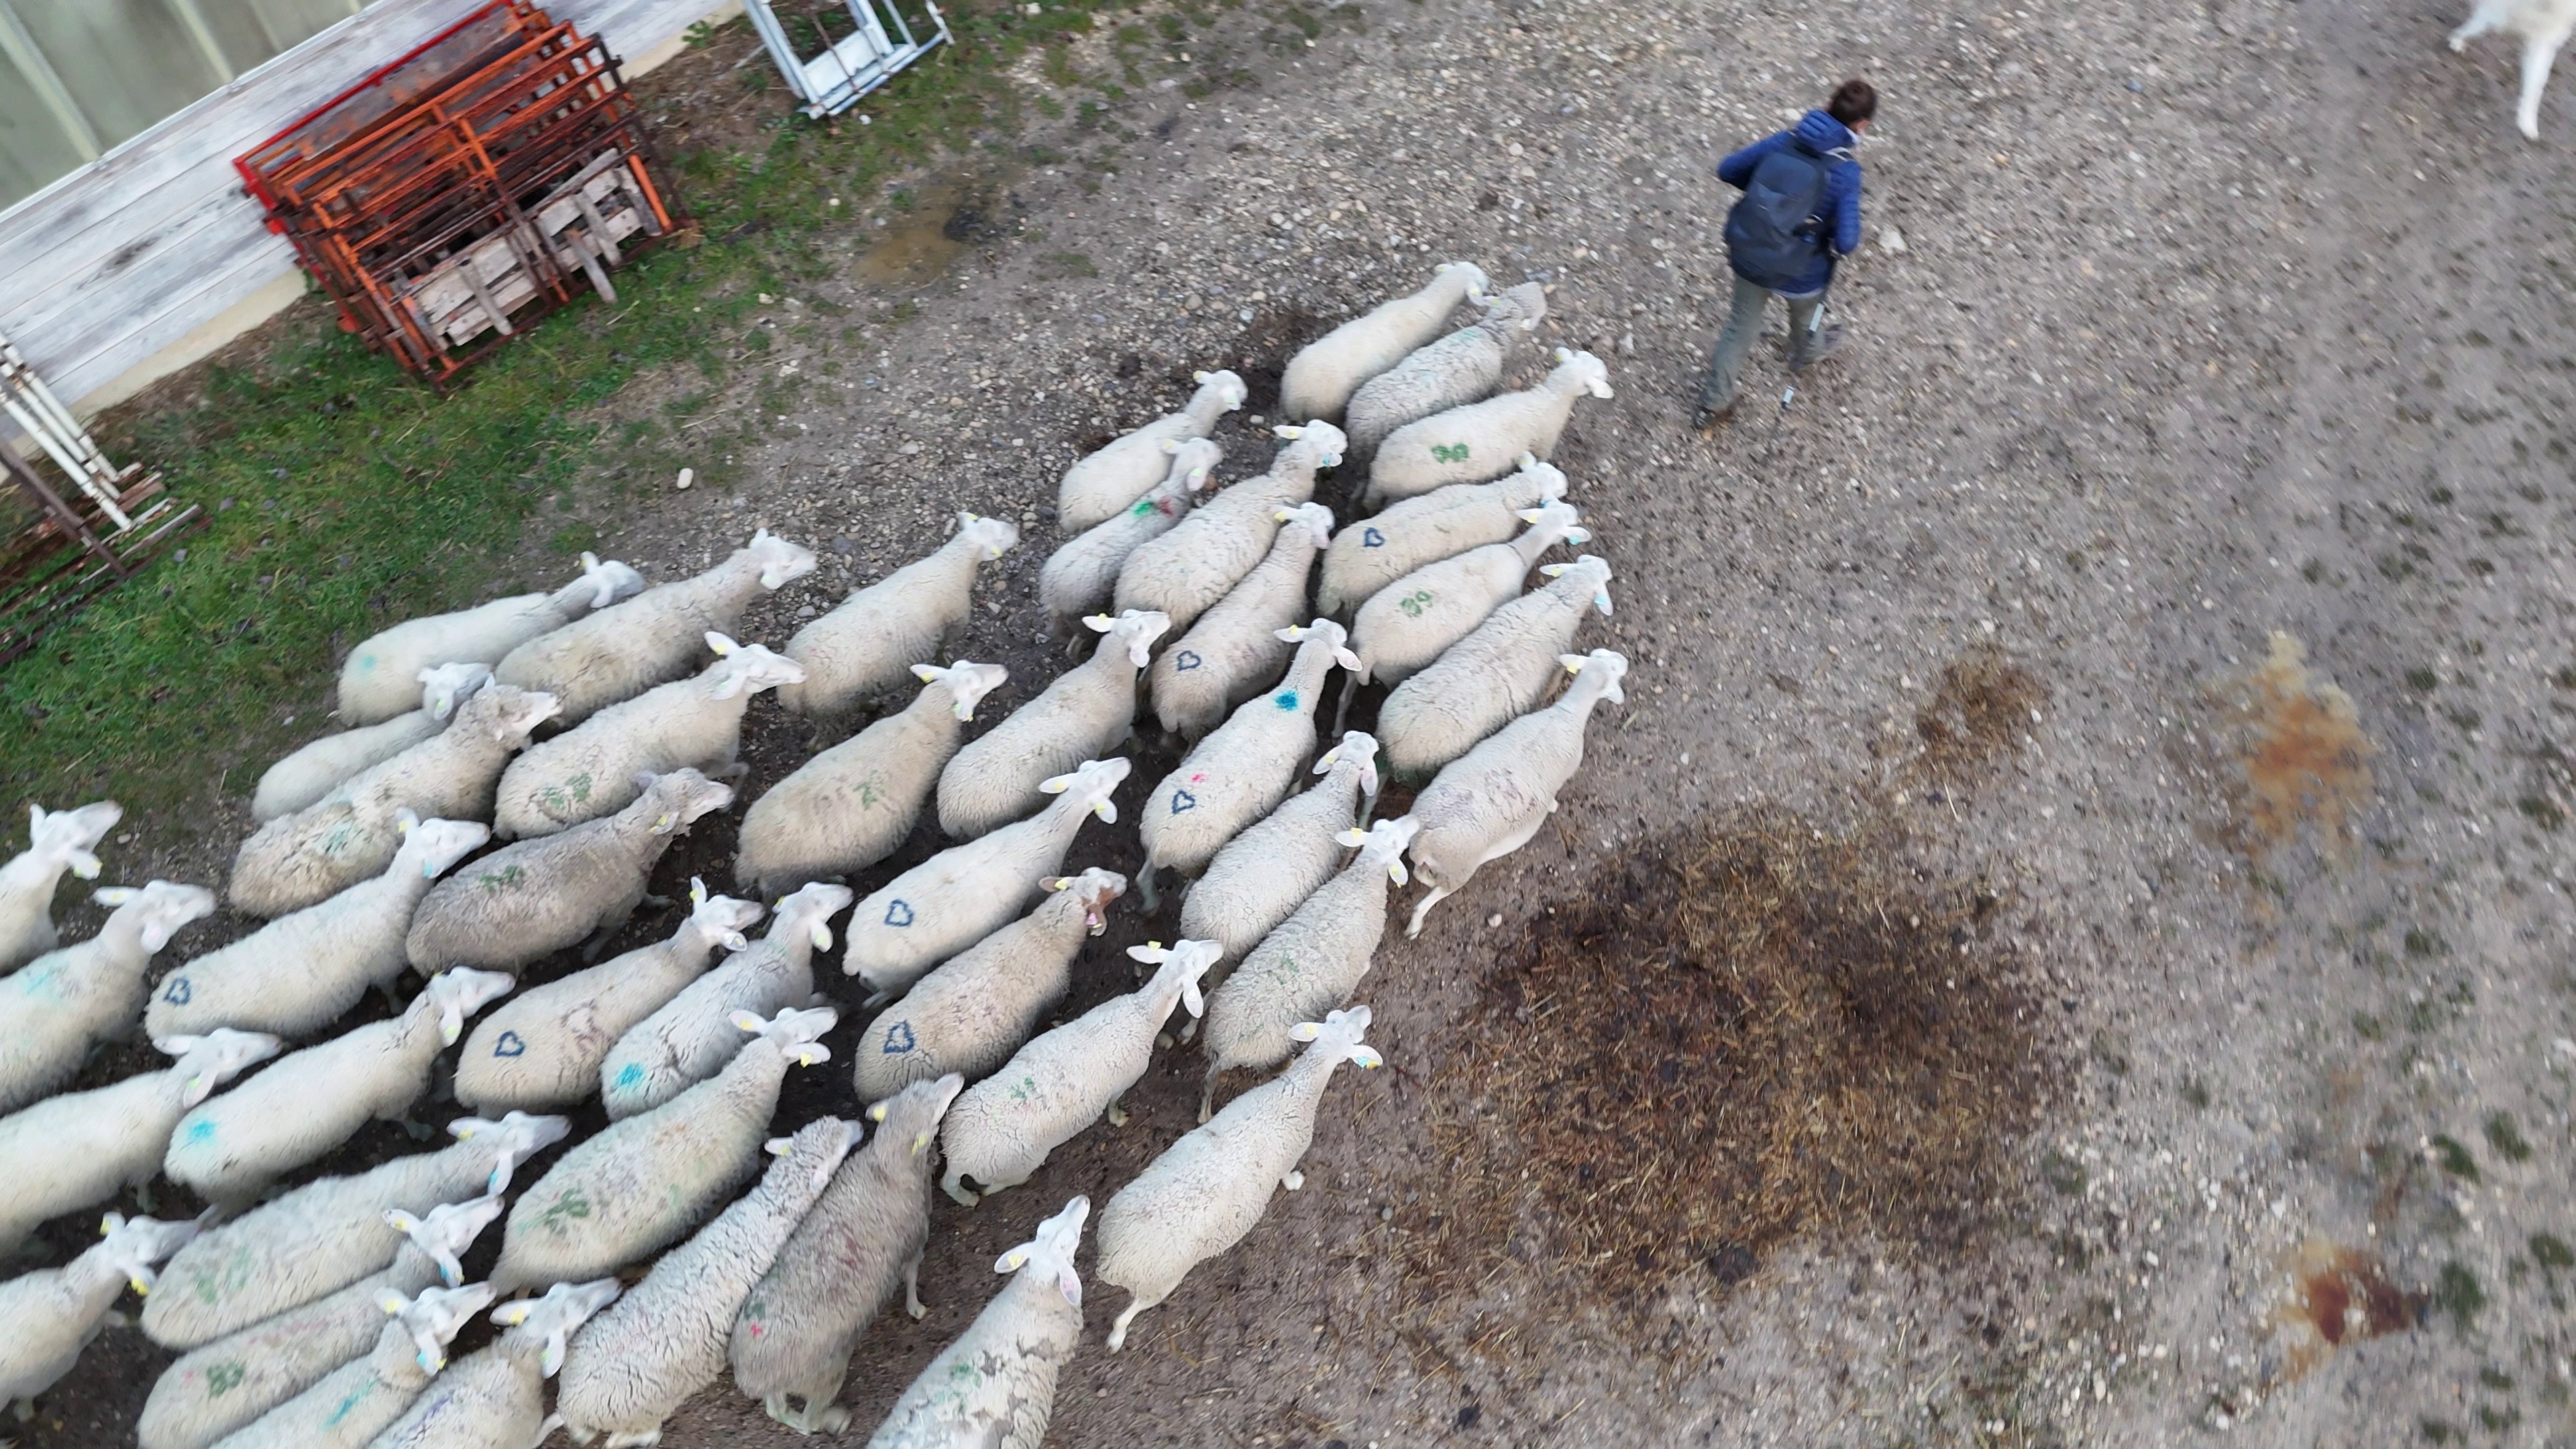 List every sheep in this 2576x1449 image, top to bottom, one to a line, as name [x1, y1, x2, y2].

sheep [1281, 261, 1489, 431]
sheep [1348, 282, 1546, 499]
sheep [1346, 346, 1615, 514]
sheep [1055, 368, 1249, 537]
sheep [1103, 419, 1347, 652]
sheep [1039, 436, 1226, 657]
sheep [1319, 454, 1572, 607]
sheep [1334, 498, 1590, 736]
sheep [1145, 502, 1334, 746]
sheep [781, 509, 1022, 719]
sheep [498, 527, 817, 717]
sheep [336, 550, 649, 720]
sheep [1375, 553, 1617, 775]
sheep [933, 611, 1170, 845]
sheep [1138, 618, 1363, 915]
sheep [495, 627, 803, 828]
sheep [1402, 647, 1628, 942]
sheep [733, 652, 996, 895]
sheep [251, 662, 493, 826]
sheep [228, 674, 564, 917]
sheep [1176, 729, 1382, 988]
sheep [846, 750, 1128, 989]
sheep [410, 761, 736, 976]
sheep [0, 799, 125, 980]
sheep [150, 807, 484, 1051]
sheep [1202, 812, 1421, 1069]
sheep [857, 867, 1125, 1115]
sheep [453, 874, 762, 1112]
sheep [0, 881, 216, 1115]
sheep [604, 882, 853, 1122]
sheep [945, 940, 1222, 1206]
sheep [163, 966, 515, 1214]
sheep [509, 991, 837, 1281]
sheep [1095, 1005, 1382, 1353]
sheep [0, 1026, 282, 1254]
sheep [736, 1076, 969, 1435]
sheep [137, 1113, 574, 1351]
sheep [556, 1117, 863, 1444]
sheep [861, 1190, 1096, 1448]
sheep [137, 1193, 505, 1449]
sheep [0, 1211, 201, 1420]
sheep [368, 1276, 623, 1449]
sheep [204, 1279, 494, 1449]